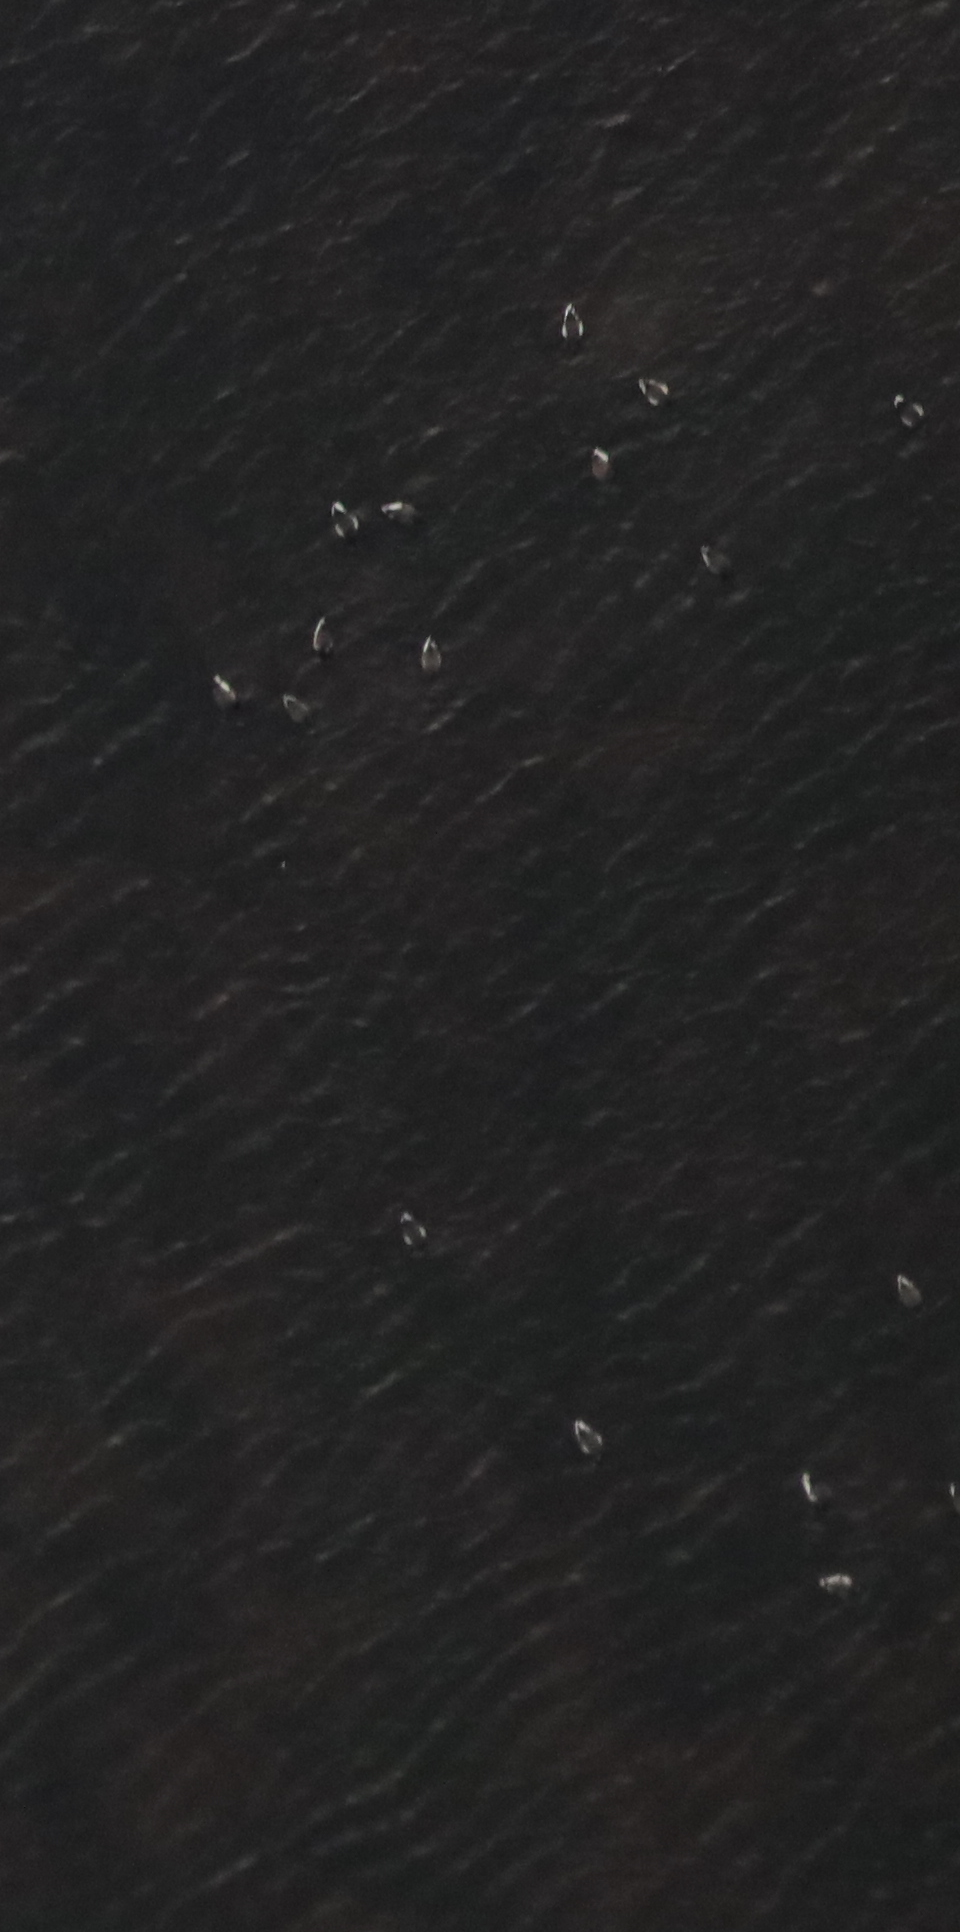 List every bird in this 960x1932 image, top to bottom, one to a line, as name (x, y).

brant (571, 328)
brant (655, 393)
brant (907, 413)
brant (598, 467)
brant (404, 511)
brant (345, 522)
brant (716, 558)
brant (322, 639)
brant (432, 659)
brant (229, 698)
brant (298, 710)
brant (412, 1233)
brant (908, 1294)
brant (588, 1441)
brant (822, 1490)
brant (841, 1585)